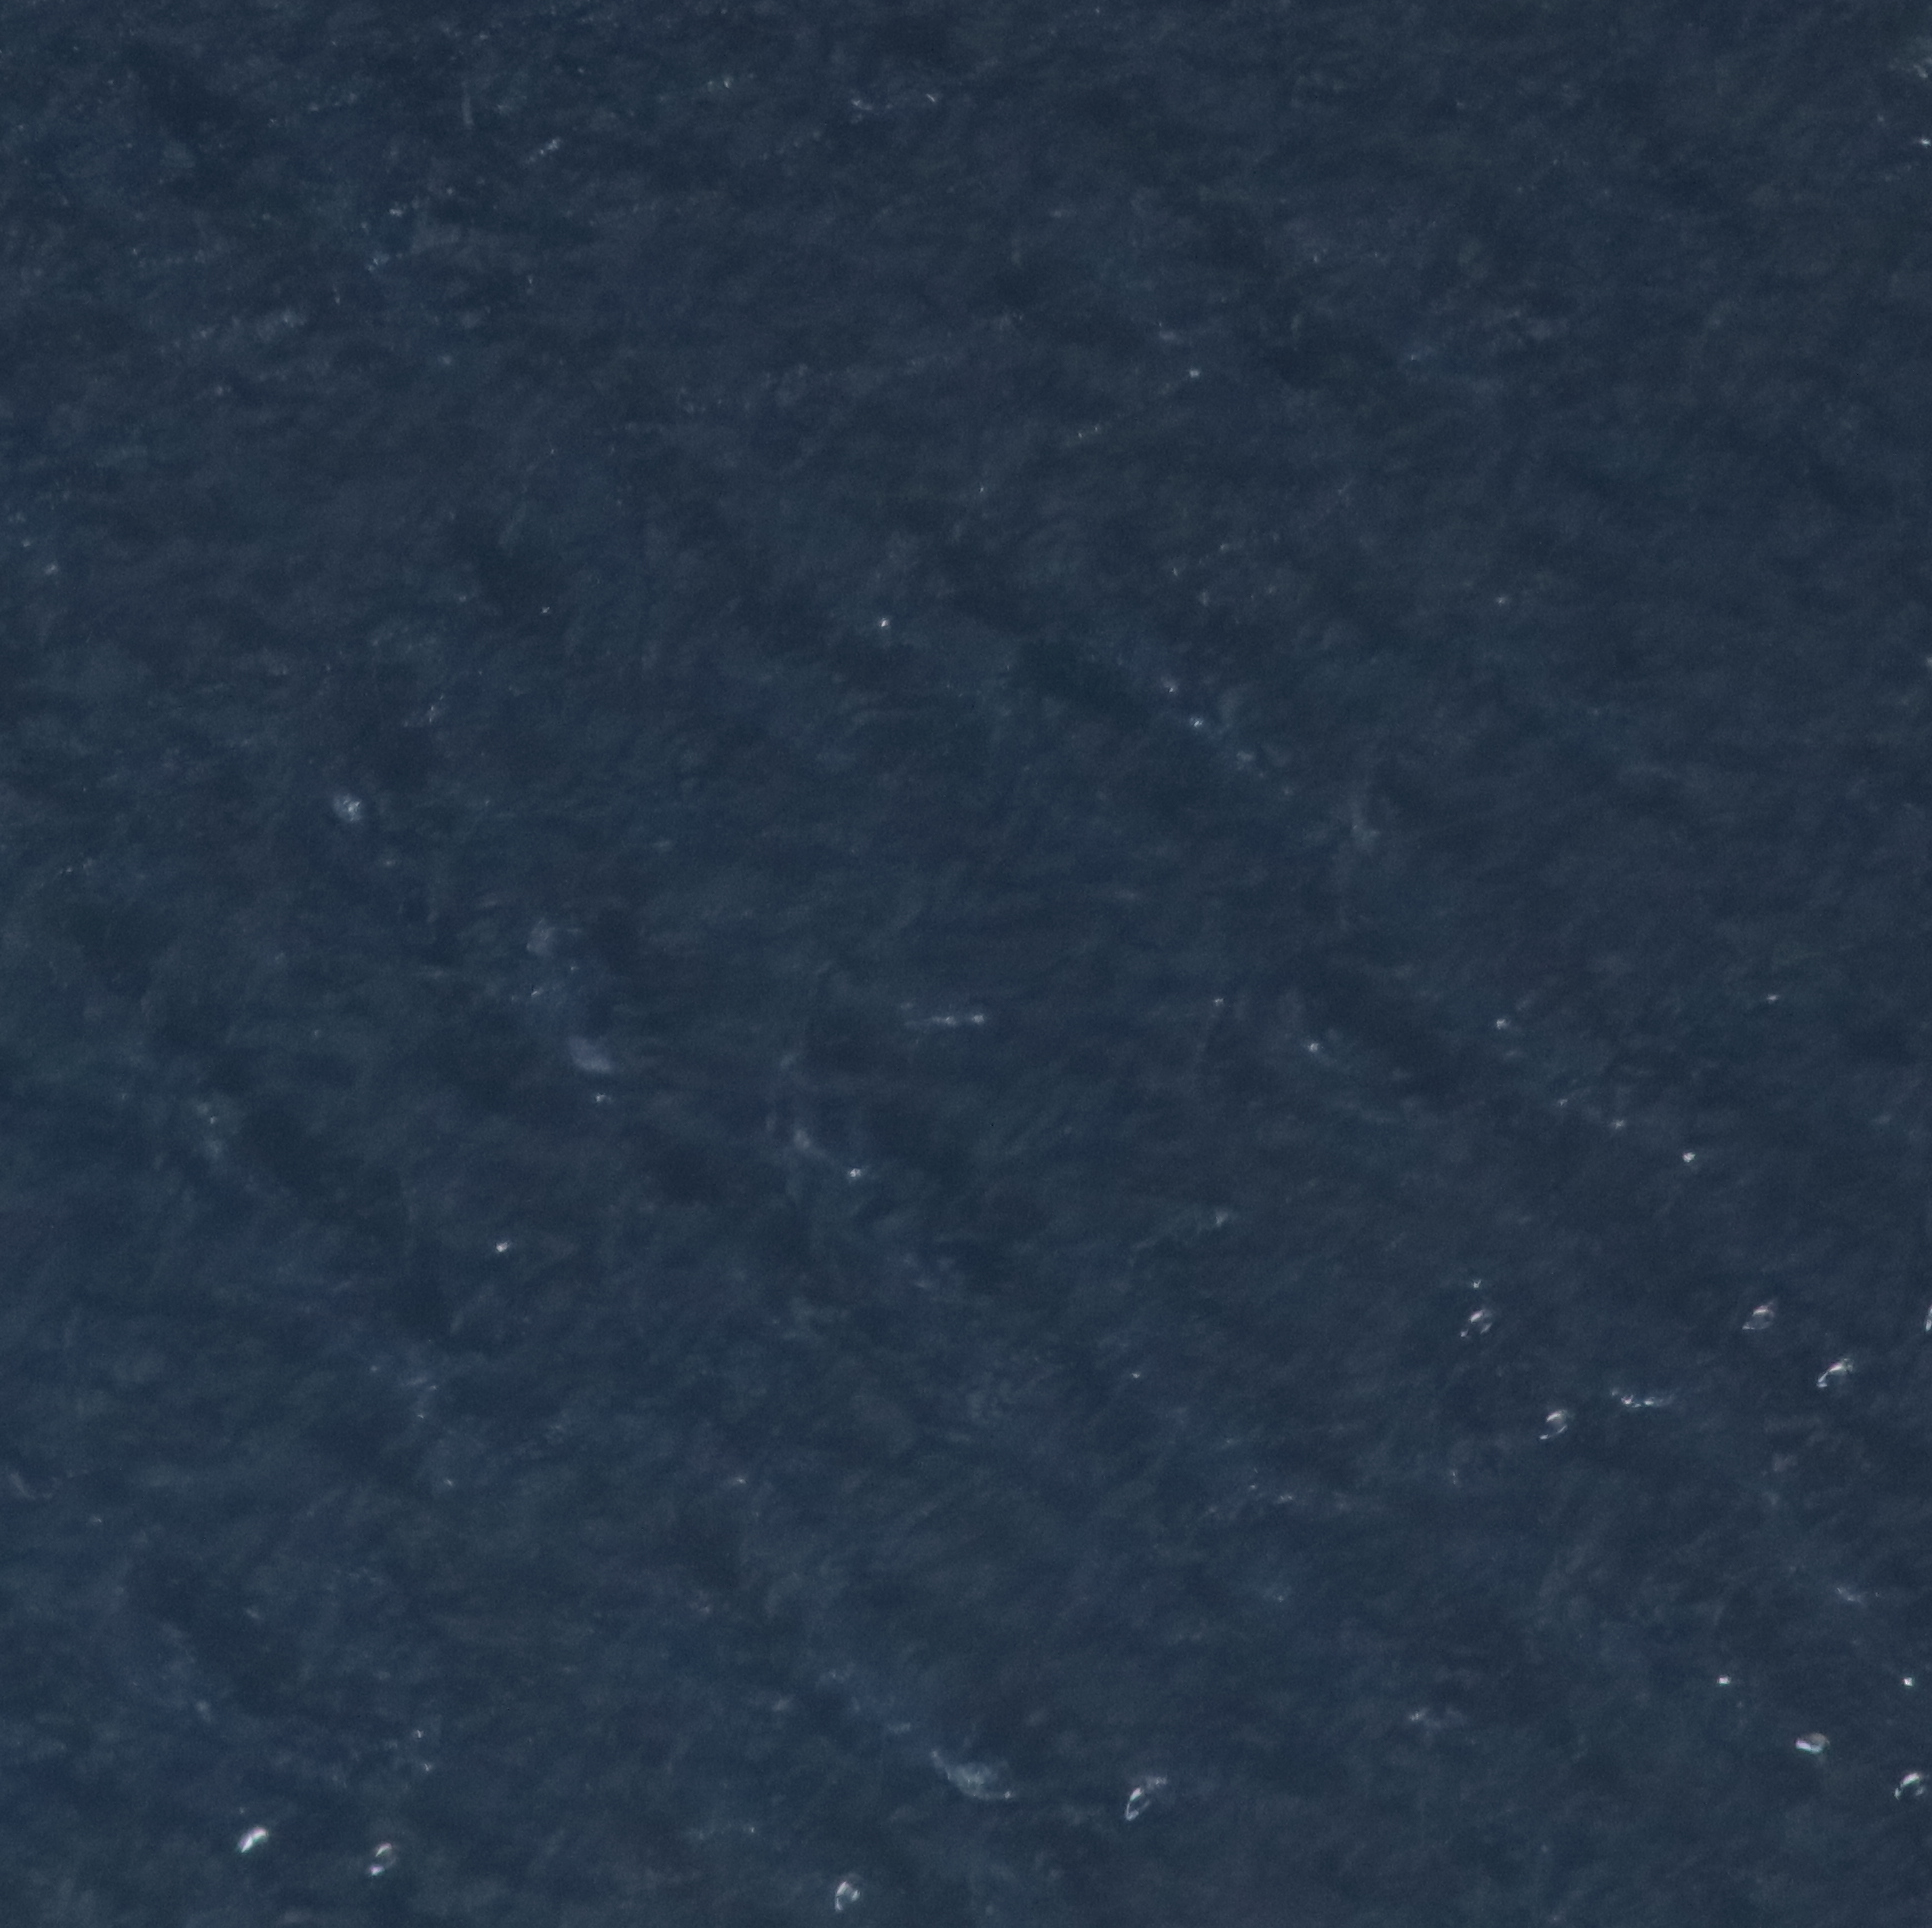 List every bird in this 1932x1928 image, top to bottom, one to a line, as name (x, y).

brant (1762, 1323)
brant (1478, 1326)
brant (1836, 1373)
brant (1557, 1426)
brant (1813, 1742)
brant (1911, 1784)
brant (1136, 1805)
brant (256, 1838)
brant (384, 1857)
brant (846, 1895)